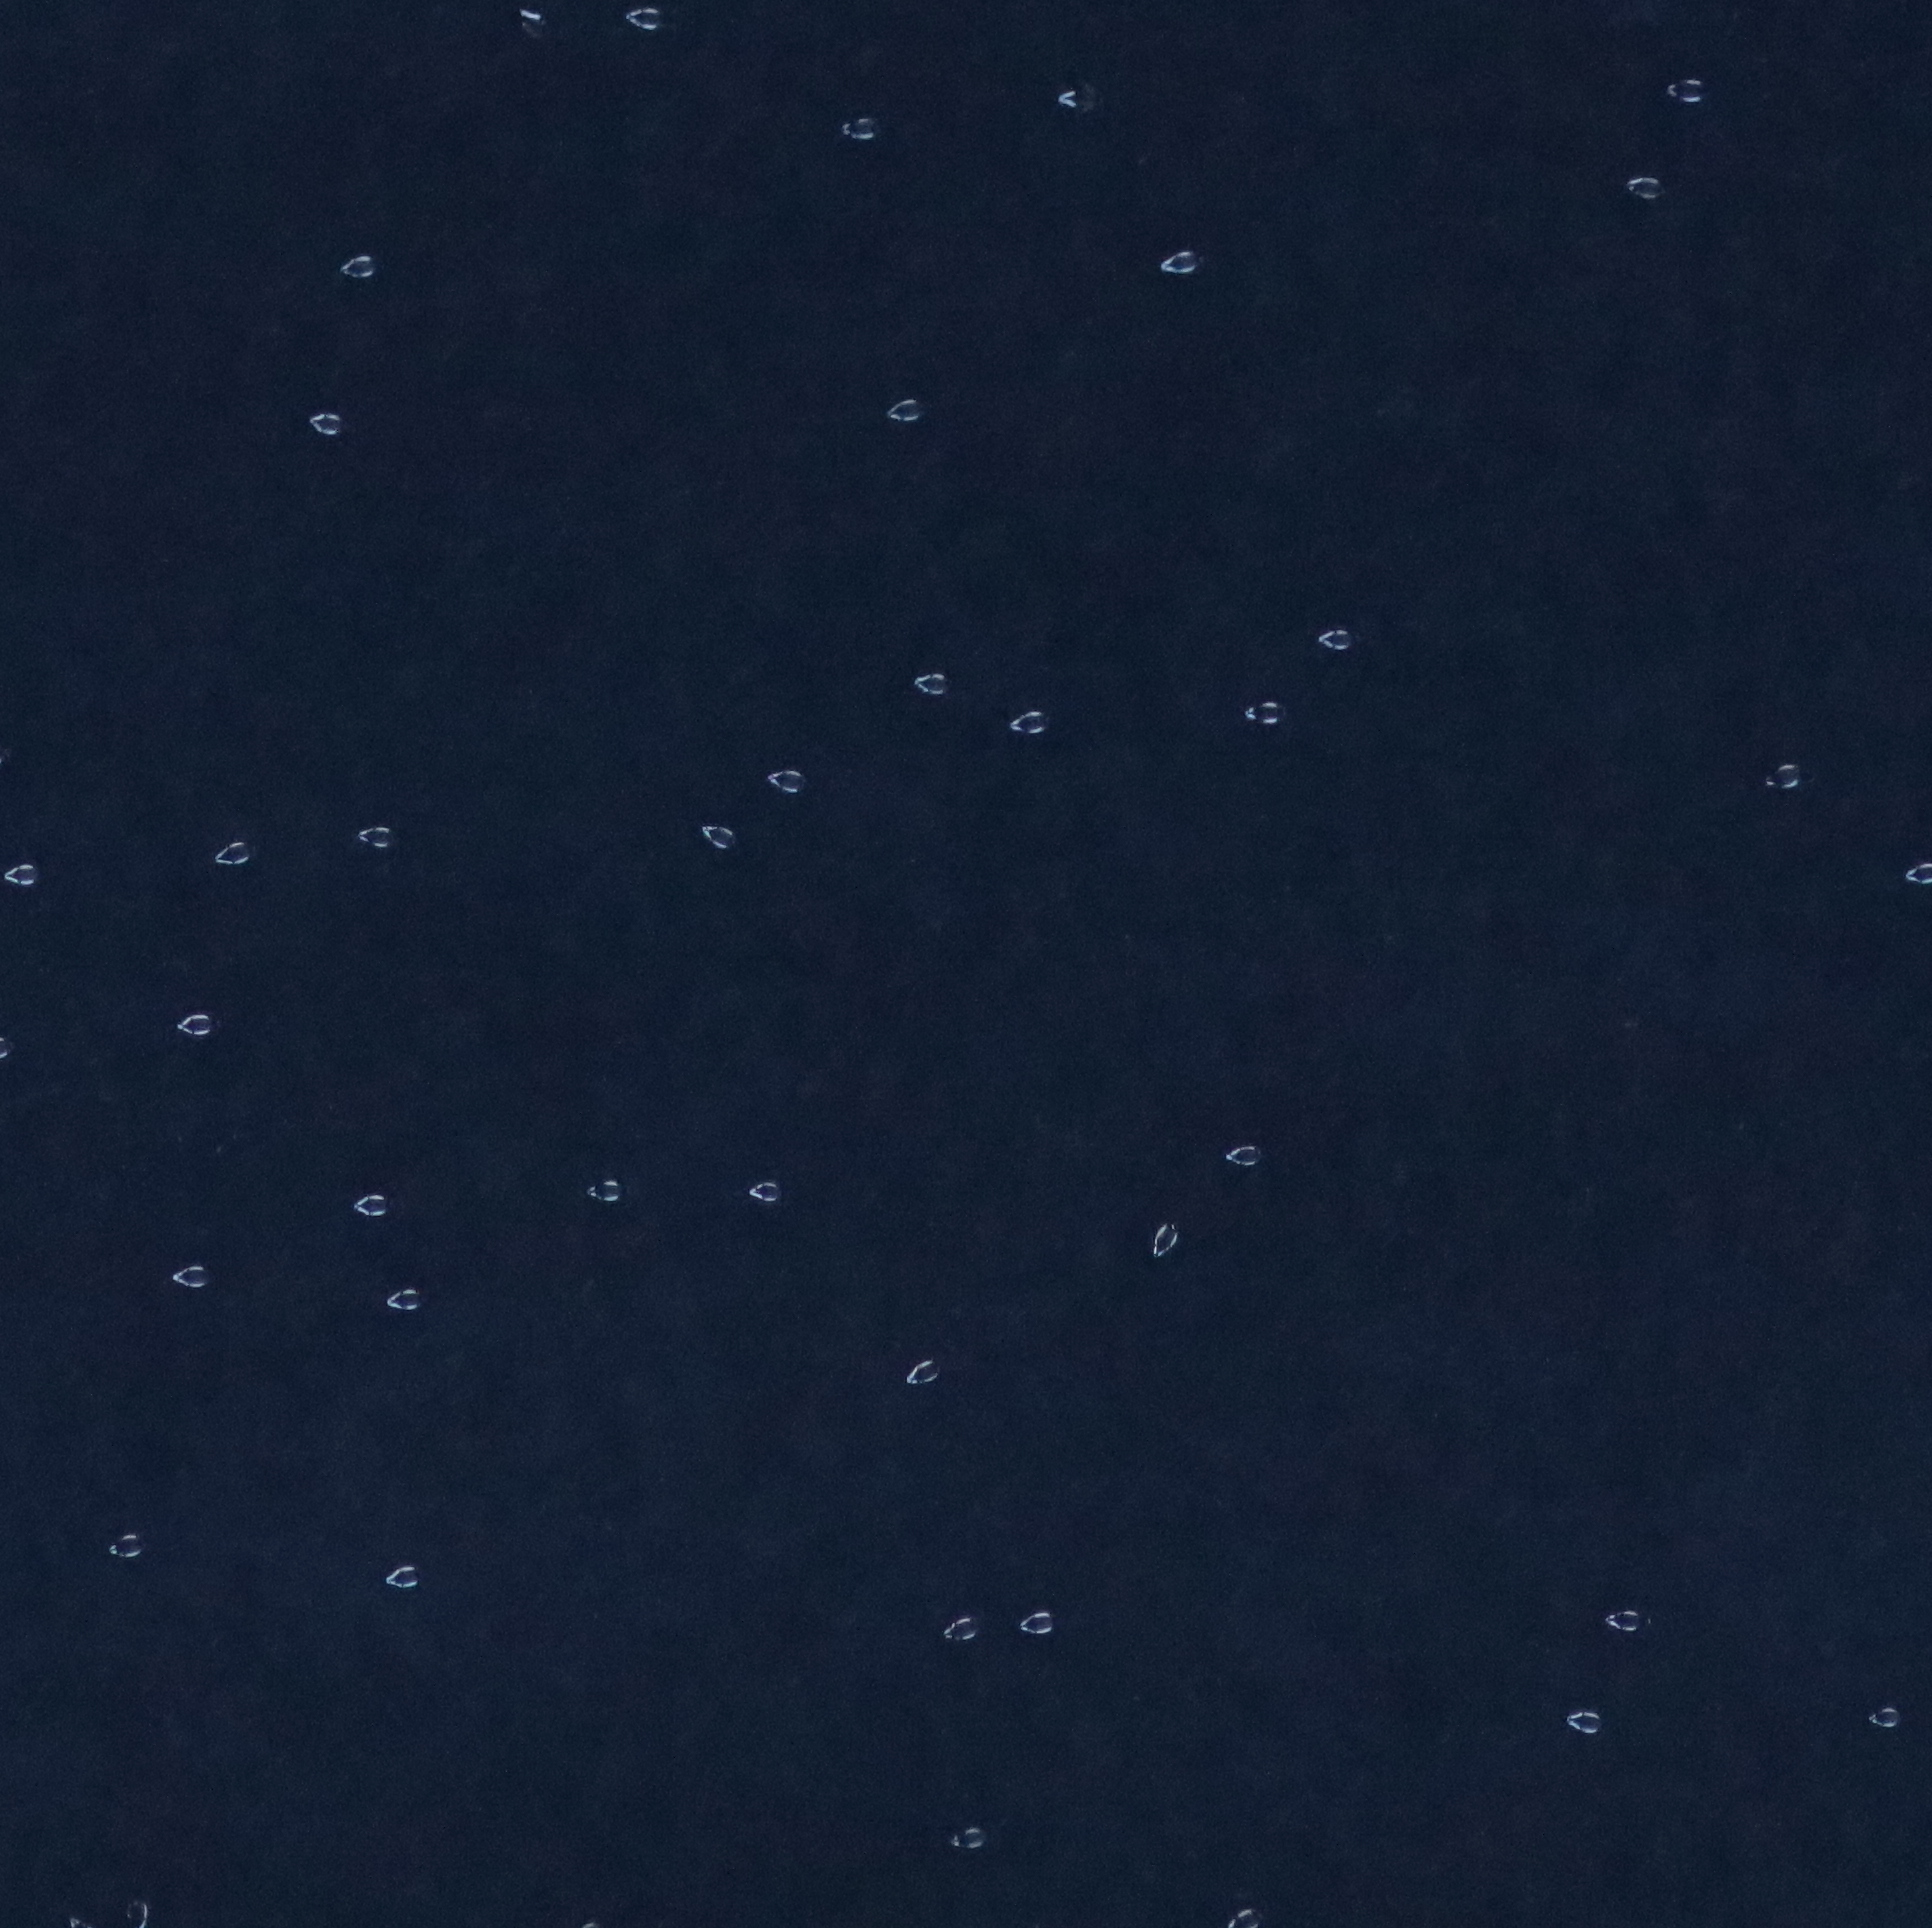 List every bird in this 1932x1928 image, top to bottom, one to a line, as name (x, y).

brant (648, 18)
brant (531, 25)
brant (1688, 90)
brant (1077, 97)
brant (861, 130)
brant (1647, 188)
brant (1184, 261)
brant (361, 265)
brant (907, 409)
brant (330, 424)
brant (1339, 641)
brant (933, 683)
brant (1268, 713)
brant (1031, 722)
brant (1786, 776)
brant (789, 779)
brant (720, 835)
brant (378, 836)
brant (235, 854)
brant (25, 874)
brant (1926, 874)
brant (198, 1024)
brant (1247, 1155)
brant (607, 1191)
brant (768, 1191)
brant (374, 1204)
brant (1166, 1237)
brant (194, 1277)
brant (405, 1298)
brant (926, 1369)
brant (129, 1546)
brant (405, 1576)
brant (1626, 1619)
brant (1040, 1623)
brant (963, 1628)
brant (1886, 1717)
brant (1588, 1721)
brant (970, 1836)
brant (136, 1912)
brant (1246, 1922)